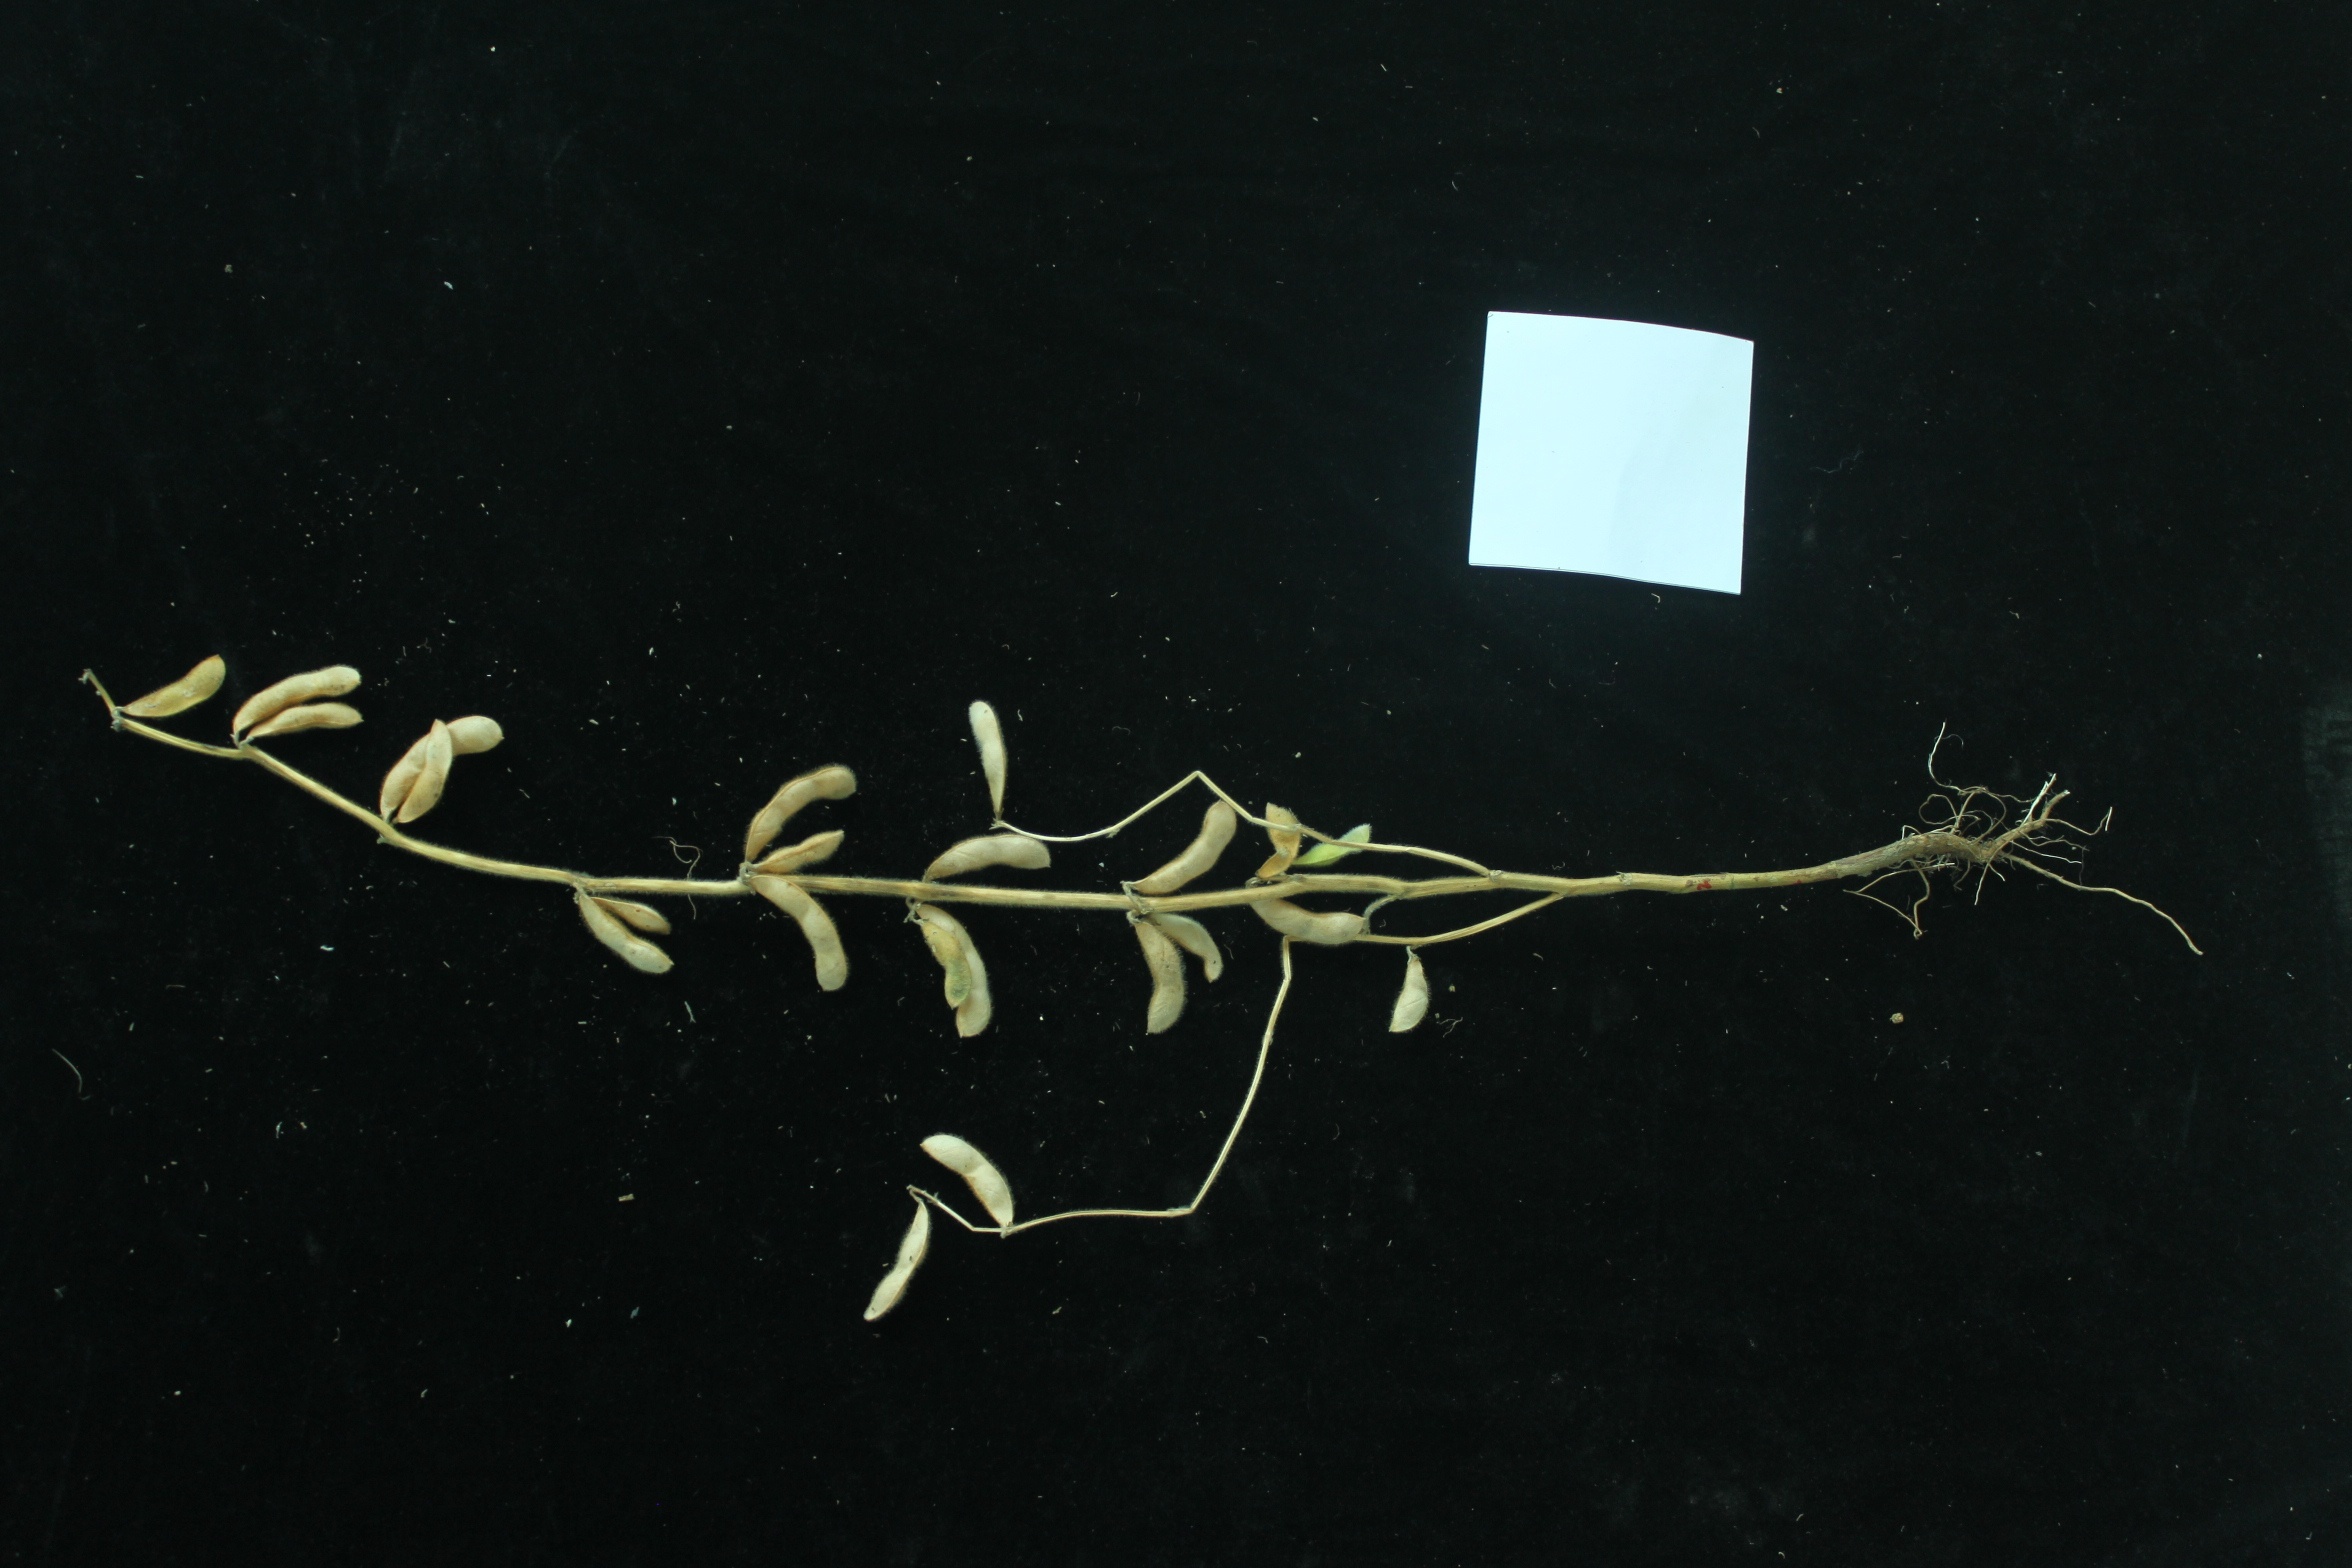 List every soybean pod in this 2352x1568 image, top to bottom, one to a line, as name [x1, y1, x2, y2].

soybean pod [122, 654, 226, 719]
soybean pod [232, 665, 360, 743]
soybean pod [969, 702, 1005, 812]
soybean pod [237, 703, 364, 747]
soybean pod [379, 718, 503, 822]
soybean pod [392, 718, 450, 826]
soybean pod [739, 765, 853, 867]
soybean pod [1119, 800, 1236, 895]
soybean pod [1245, 802, 1300, 888]
soybean pod [1297, 824, 1371, 867]
soybean pod [745, 831, 842, 874]
soybean pod [924, 834, 1049, 884]
soybean pod [740, 876, 847, 993]
soybean pod [574, 888, 672, 975]
soybean pod [1252, 895, 1362, 948]
soybean pod [594, 897, 673, 932]
soybean pod [911, 903, 991, 1040]
soybean pod [911, 912, 972, 1009]
soybean pod [1147, 912, 1221, 983]
soybean pod [1129, 917, 1184, 1033]
soybean pod [1389, 952, 1427, 1036]
soybean pod [919, 1134, 1012, 1239]
soybean pod [864, 1194, 928, 1320]